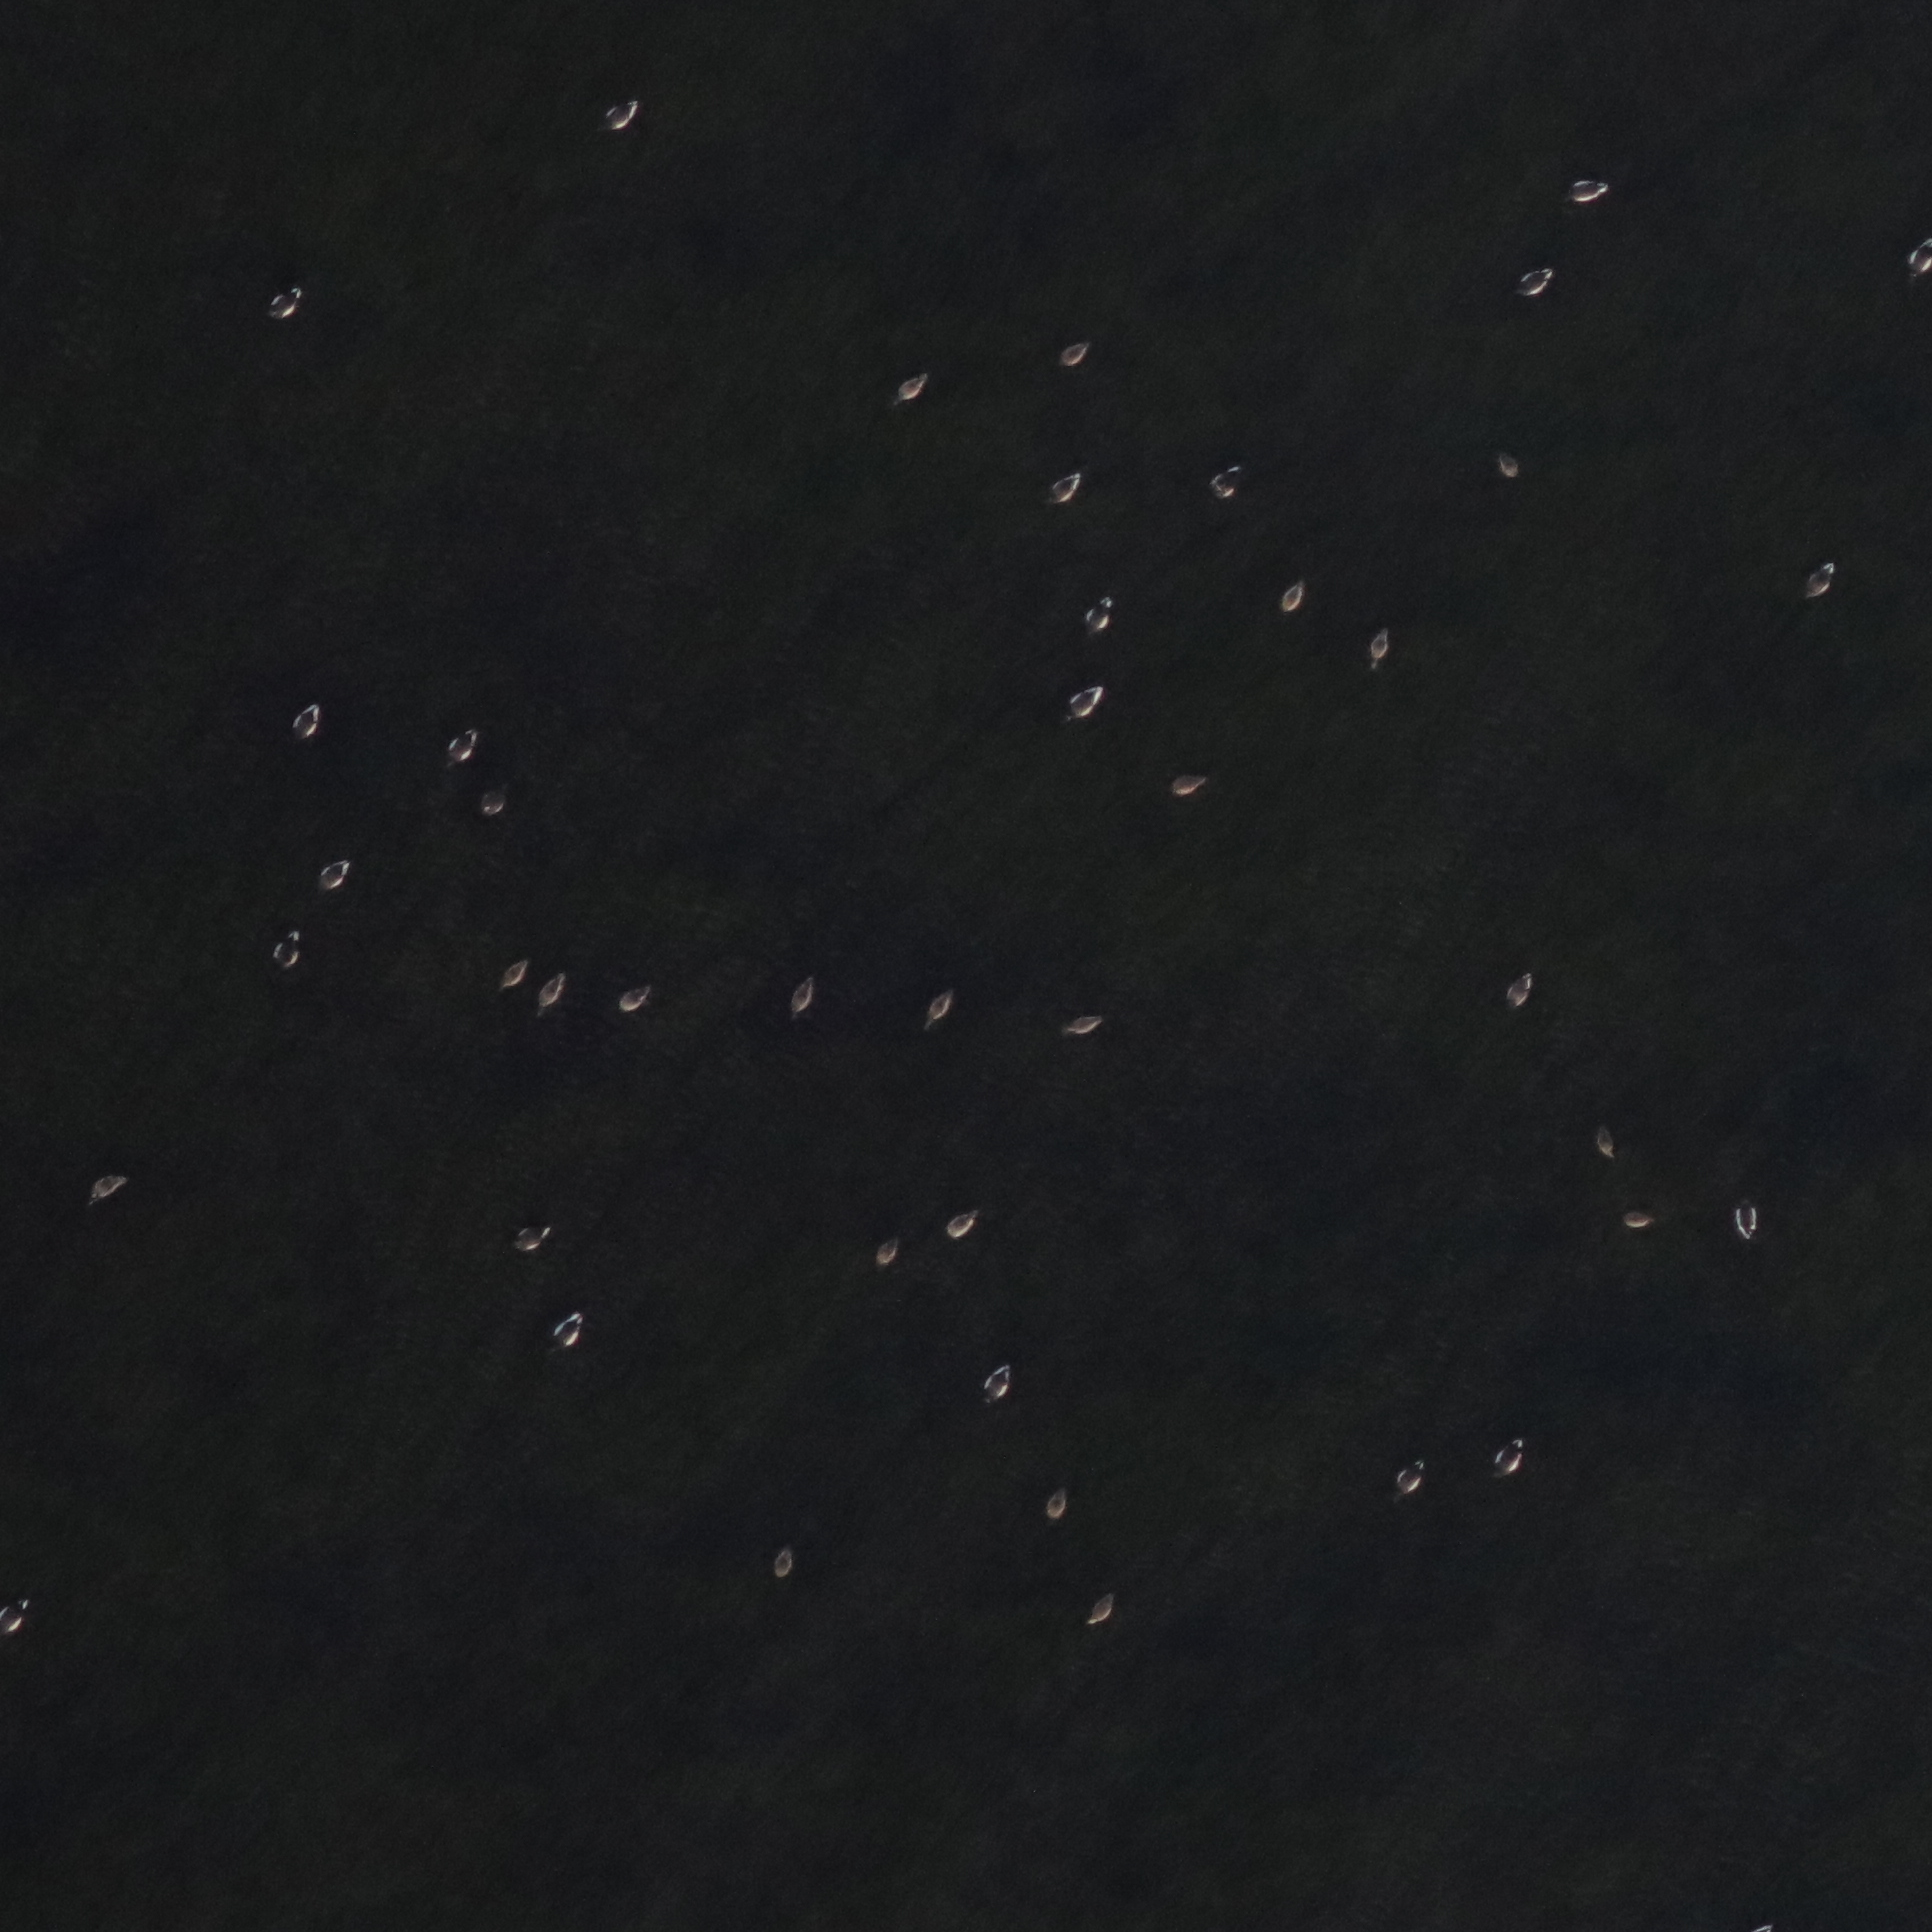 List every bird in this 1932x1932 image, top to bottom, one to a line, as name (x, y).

brant (619, 116)
brant (1586, 191)
brant (1922, 258)
brant (1533, 282)
brant (287, 303)
other bird (1080, 356)
other bird (914, 393)
other bird (1507, 473)
other bird (1224, 488)
brant (1063, 491)
brant (1816, 583)
other bird (1291, 597)
brant (1096, 616)
other bird (1381, 648)
brant (1083, 703)
brant (306, 724)
brant (463, 749)
Canada goose (1187, 783)
brant (497, 803)
brant (332, 875)
brant (288, 951)
other bird (514, 973)
brant (1518, 991)
brant (804, 996)
other bird (546, 1001)
other bird (630, 1001)
other bird (941, 1001)
other bird (1081, 1022)
other bird (1612, 1137)
other bird (111, 1185)
brant (1746, 1217)
other bird (1629, 1220)
other bird (965, 1228)
brant (531, 1237)
other bird (889, 1248)
brant (567, 1332)
brant (998, 1383)
brant (1506, 1458)
brant (1407, 1478)
other bird (1048, 1504)
other bird (784, 1564)
other bird (1099, 1613)